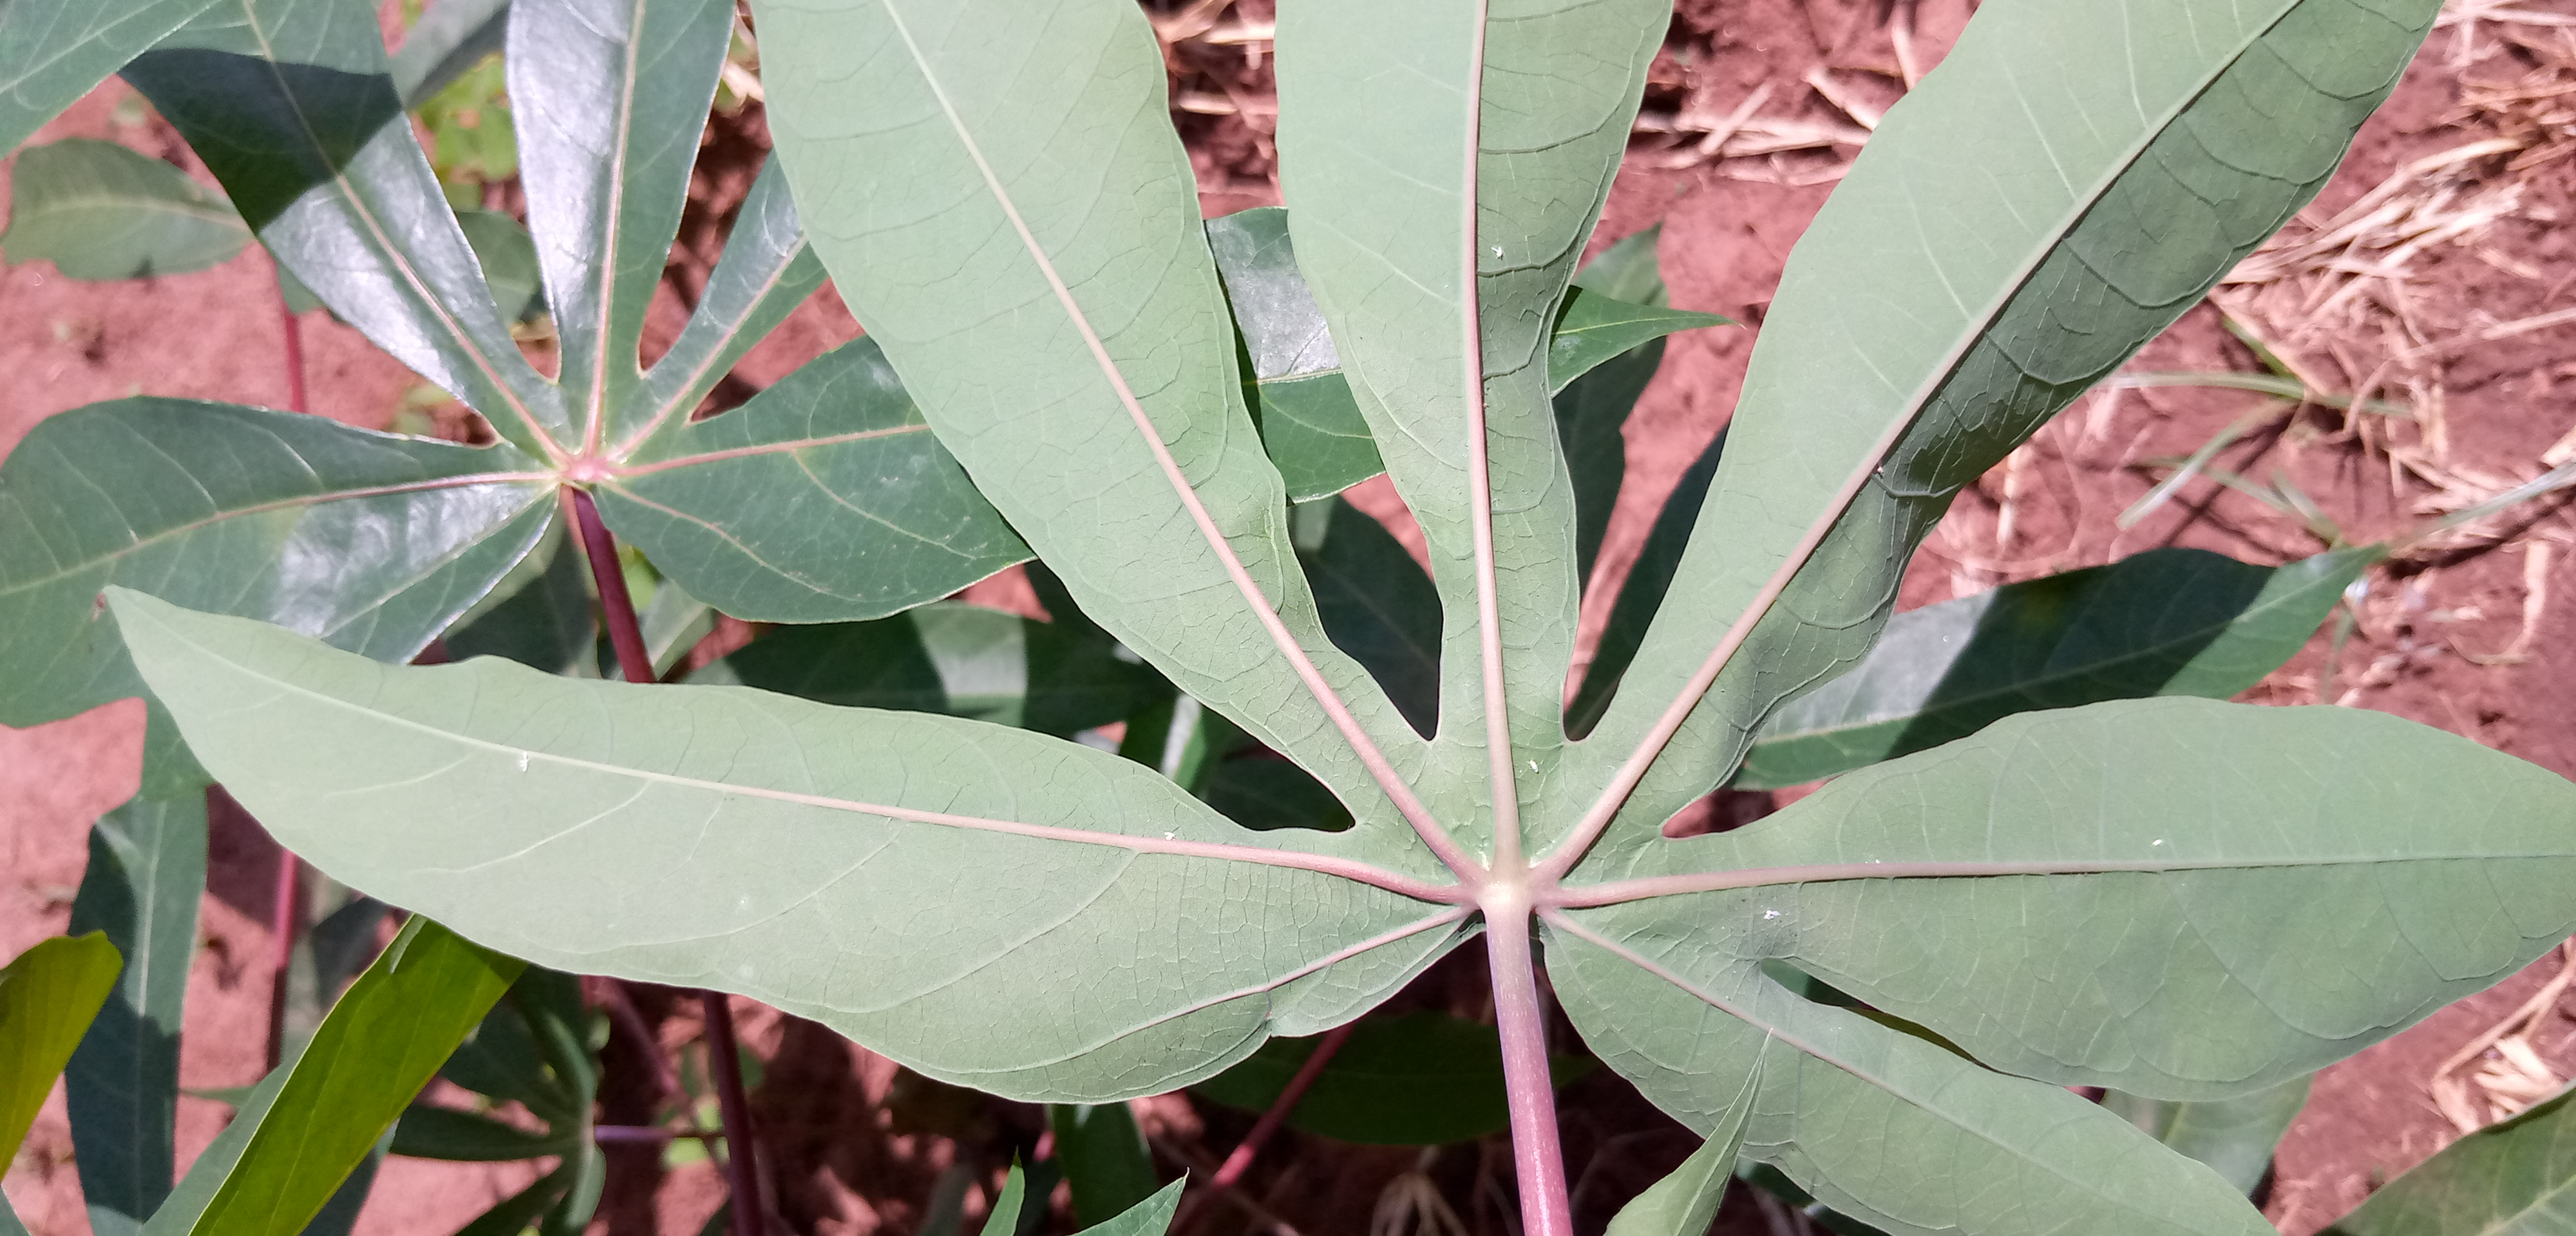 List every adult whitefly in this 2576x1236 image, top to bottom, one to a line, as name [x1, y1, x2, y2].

whitefly [1487, 229, 1514, 278]
whitefly [1864, 464, 1891, 488]
whitefly [511, 736, 537, 779]
whitefly [1518, 740, 1548, 788]
whitefly [1157, 816, 1183, 854]
whitefly [2136, 825, 2184, 856]
whitefly [1461, 844, 1494, 878]
whitefly [1527, 850, 1541, 880]
whitefly [1754, 898, 1783, 932]